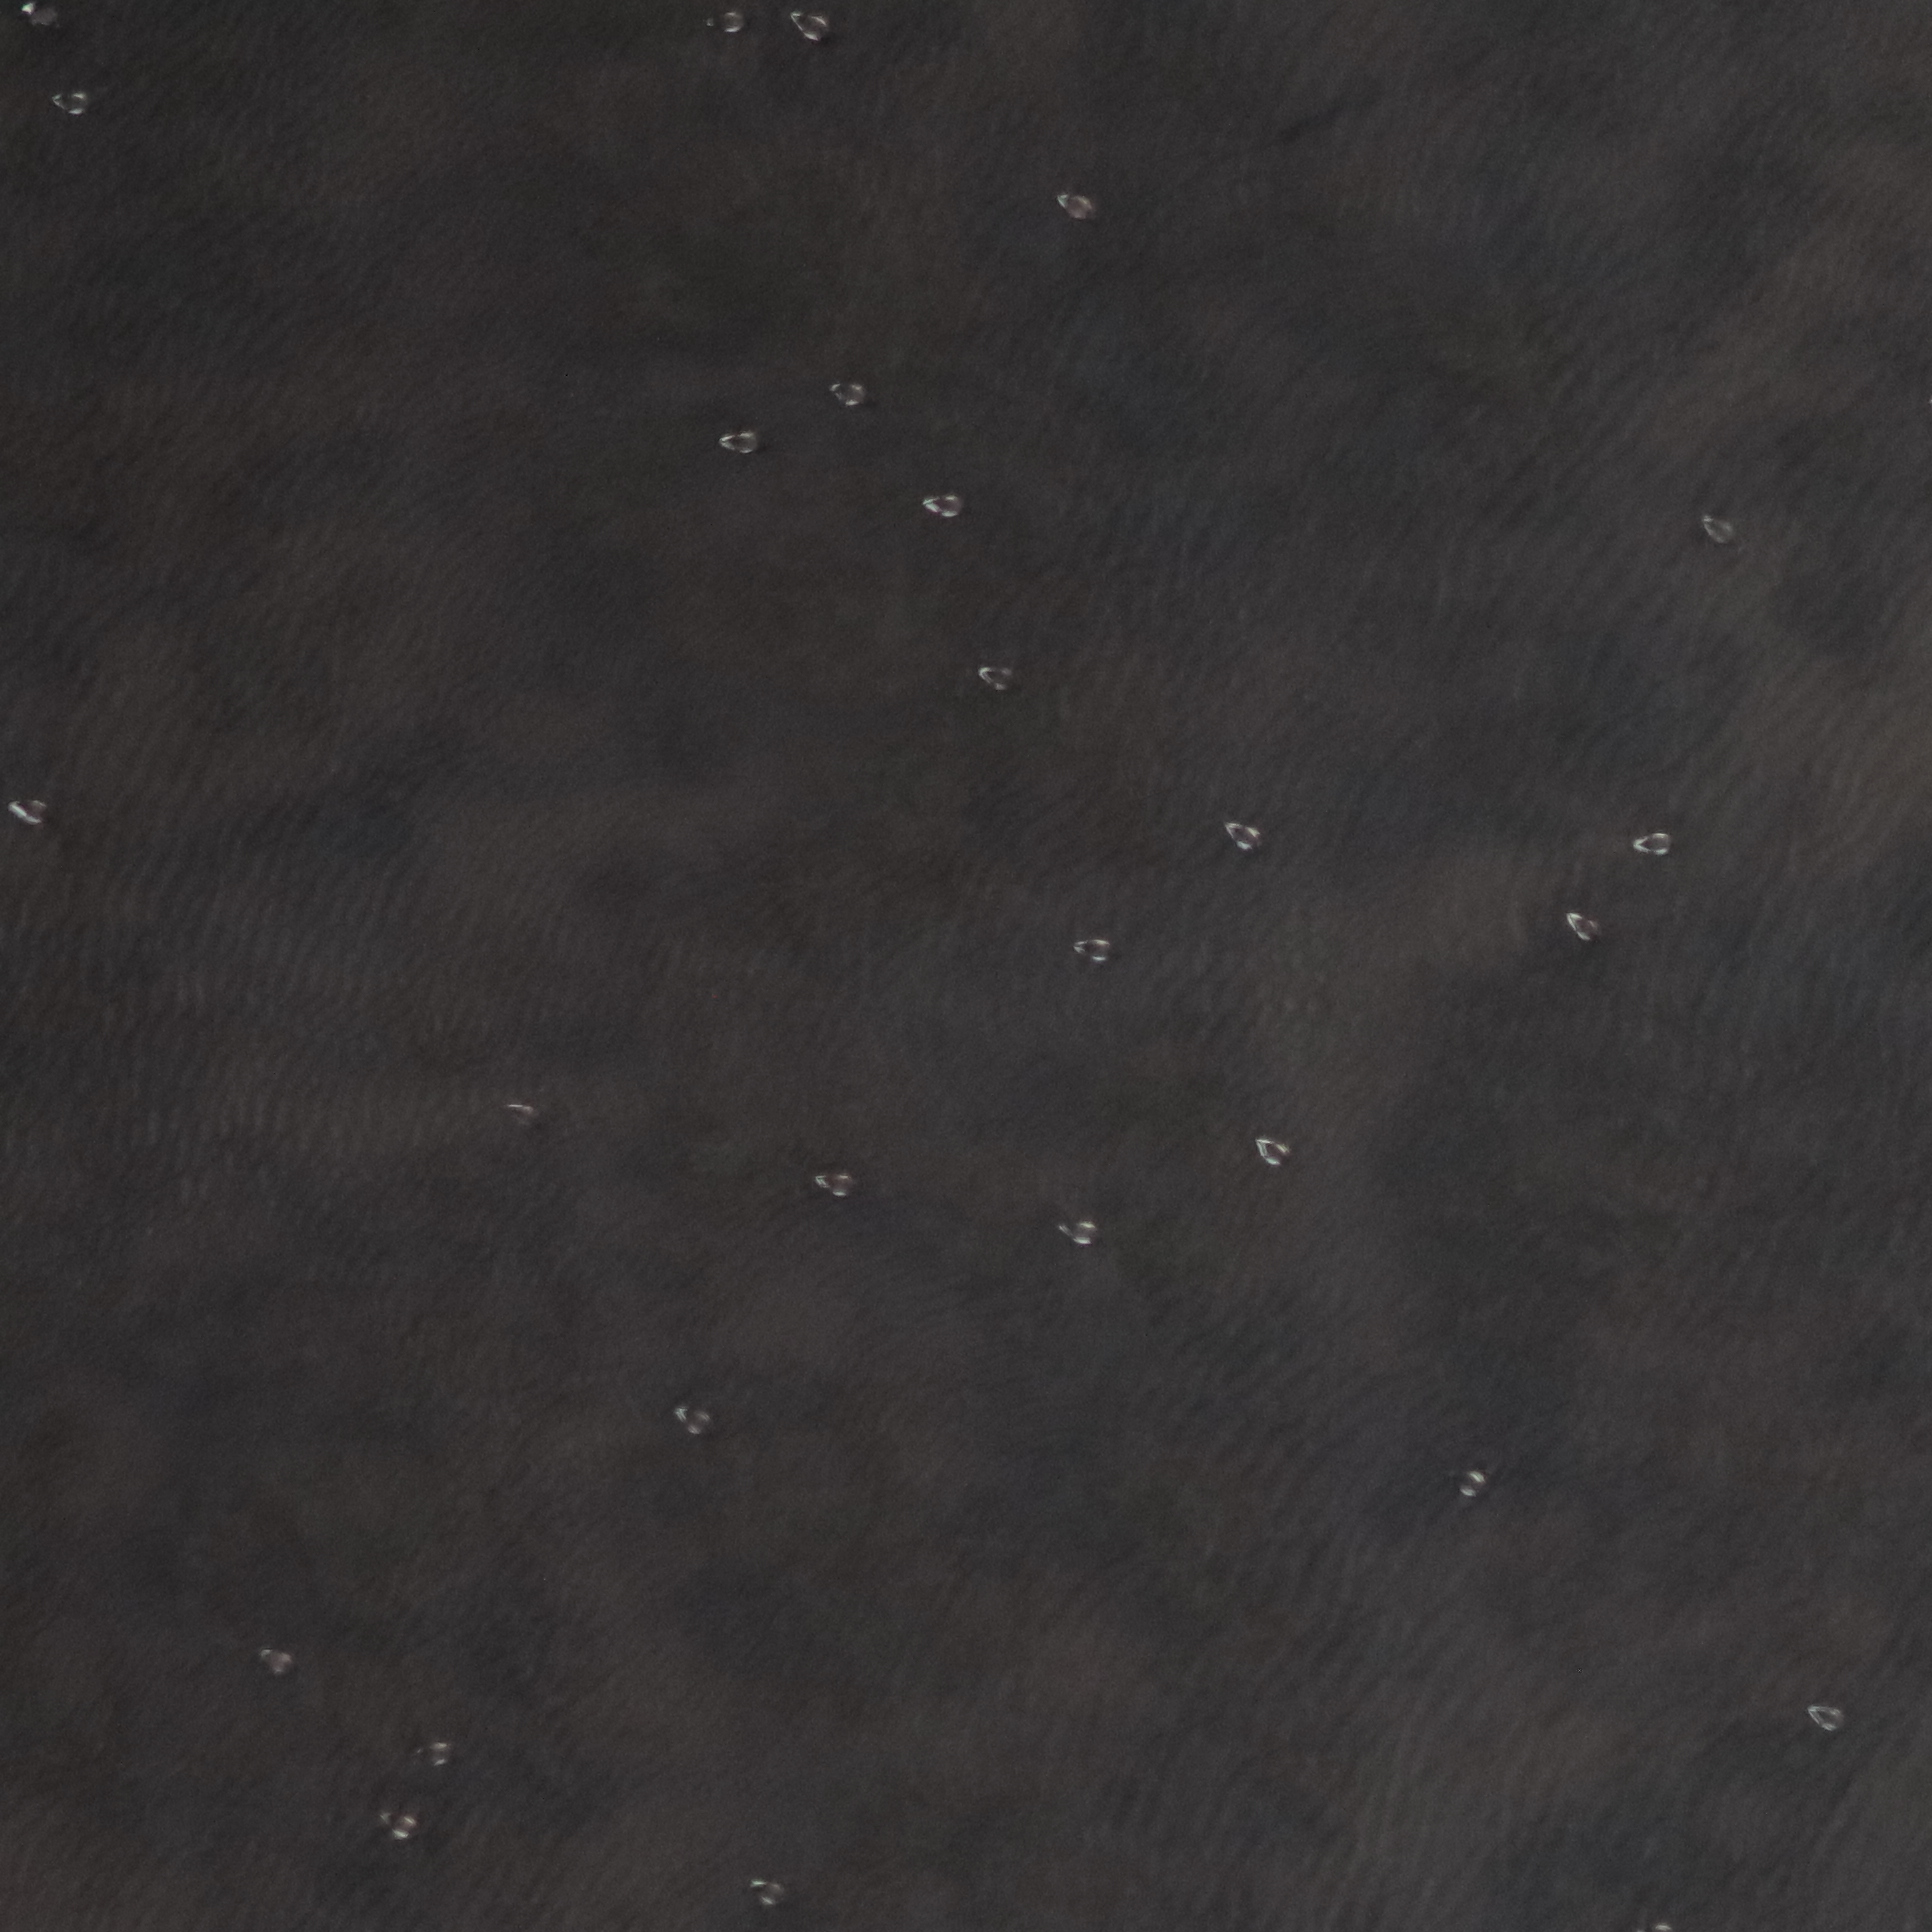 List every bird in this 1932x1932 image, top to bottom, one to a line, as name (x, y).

brant (719, 22)
brant (814, 25)
brant (73, 103)
brant (1077, 206)
brant (851, 394)
brant (743, 442)
brant (946, 506)
brant (1719, 530)
brant (998, 678)
brant (40, 812)
brant (1241, 835)
brant (1654, 844)
brant (1584, 928)
brant (1095, 950)
brant (521, 1119)
brant (1270, 1152)
brant (840, 1183)
brant (1080, 1231)
brant (698, 1419)
brant (1470, 1482)
brant (277, 1659)
brant (1826, 1716)
brant (437, 1753)
brant (401, 1823)
brant (770, 1891)